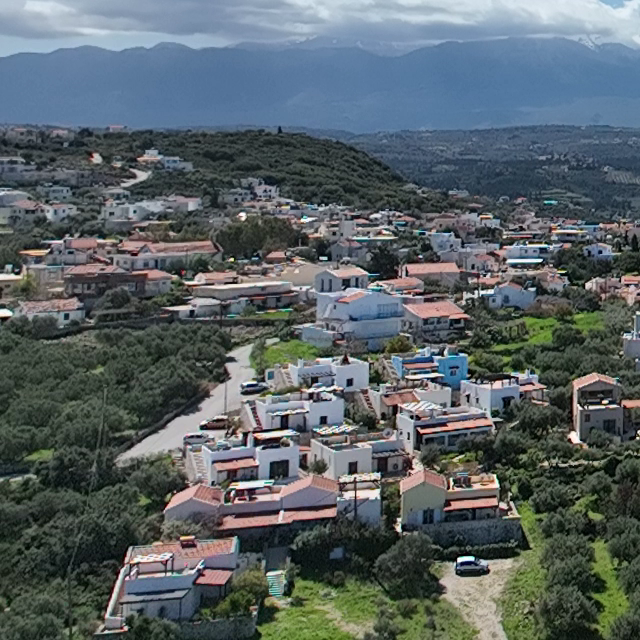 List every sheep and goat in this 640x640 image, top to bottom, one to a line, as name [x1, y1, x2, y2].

None